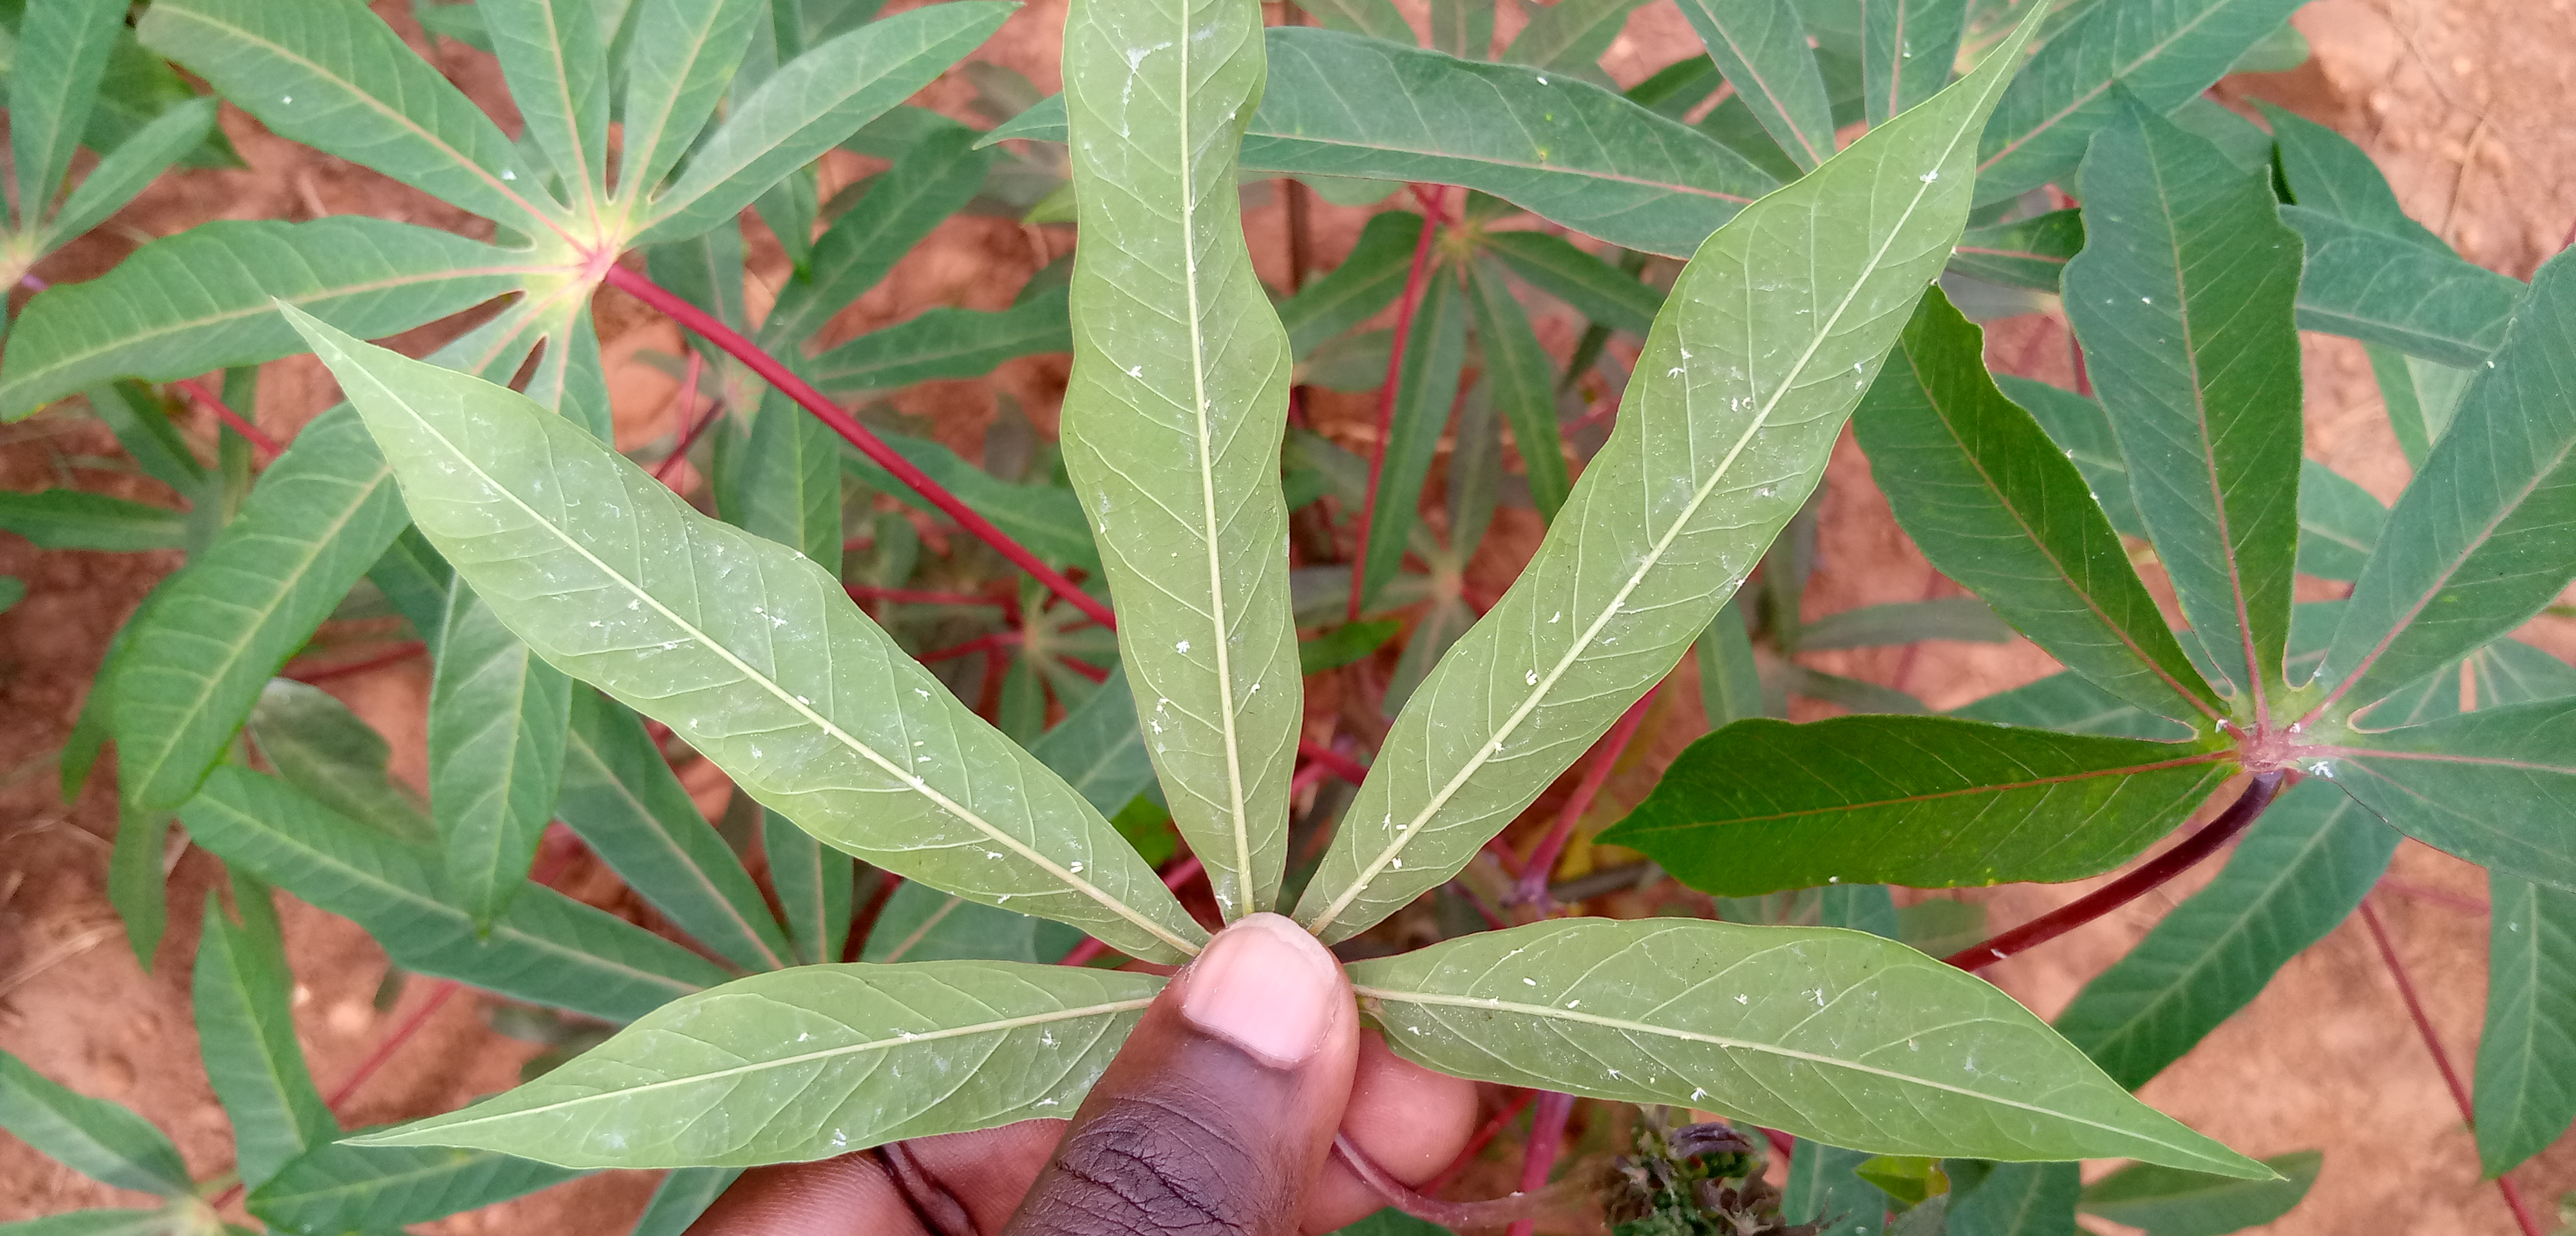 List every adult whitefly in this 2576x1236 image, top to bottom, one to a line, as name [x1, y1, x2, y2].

whitefly [1112, 358, 1145, 392]
whitefly [1176, 635, 1191, 659]
whitefly [1520, 665, 1540, 694]
whitefly [786, 681, 811, 720]
whitefly [1148, 717, 1164, 735]
whitefly [912, 735, 927, 751]
whitefly [1492, 736, 1508, 767]
whitefly [916, 753, 934, 767]
whitefly [1391, 810, 1416, 837]
whitefly [1379, 847, 1411, 874]
whitefly [1061, 854, 1096, 888]
whitefly [1511, 973, 1540, 998]
whitefly [1566, 991, 1590, 1020]
whitefly [790, 1025, 823, 1060]
whitefly [1679, 1079, 1713, 1107]